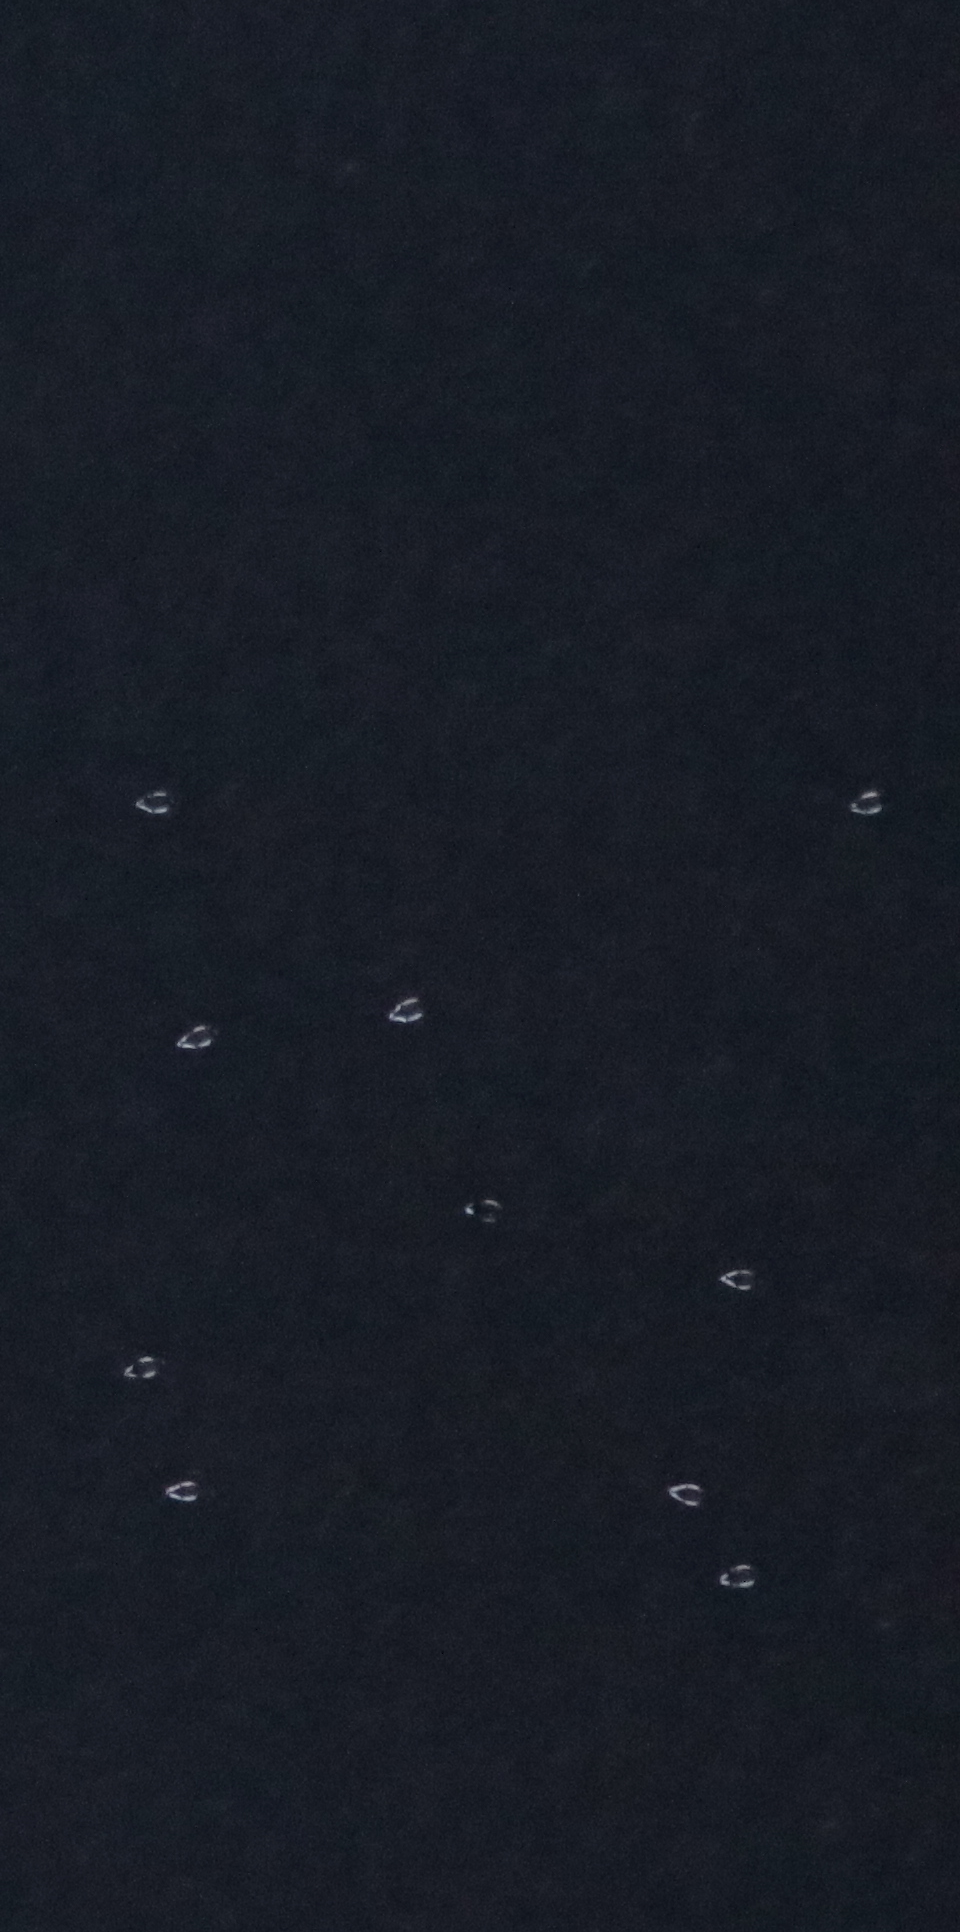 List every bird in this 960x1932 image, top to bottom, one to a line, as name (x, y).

brant (156, 802)
brant (869, 803)
brant (409, 1010)
brant (198, 1037)
brant (485, 1211)
brant (743, 1280)
brant (144, 1369)
brant (186, 1493)
brant (692, 1496)
brant (741, 1575)